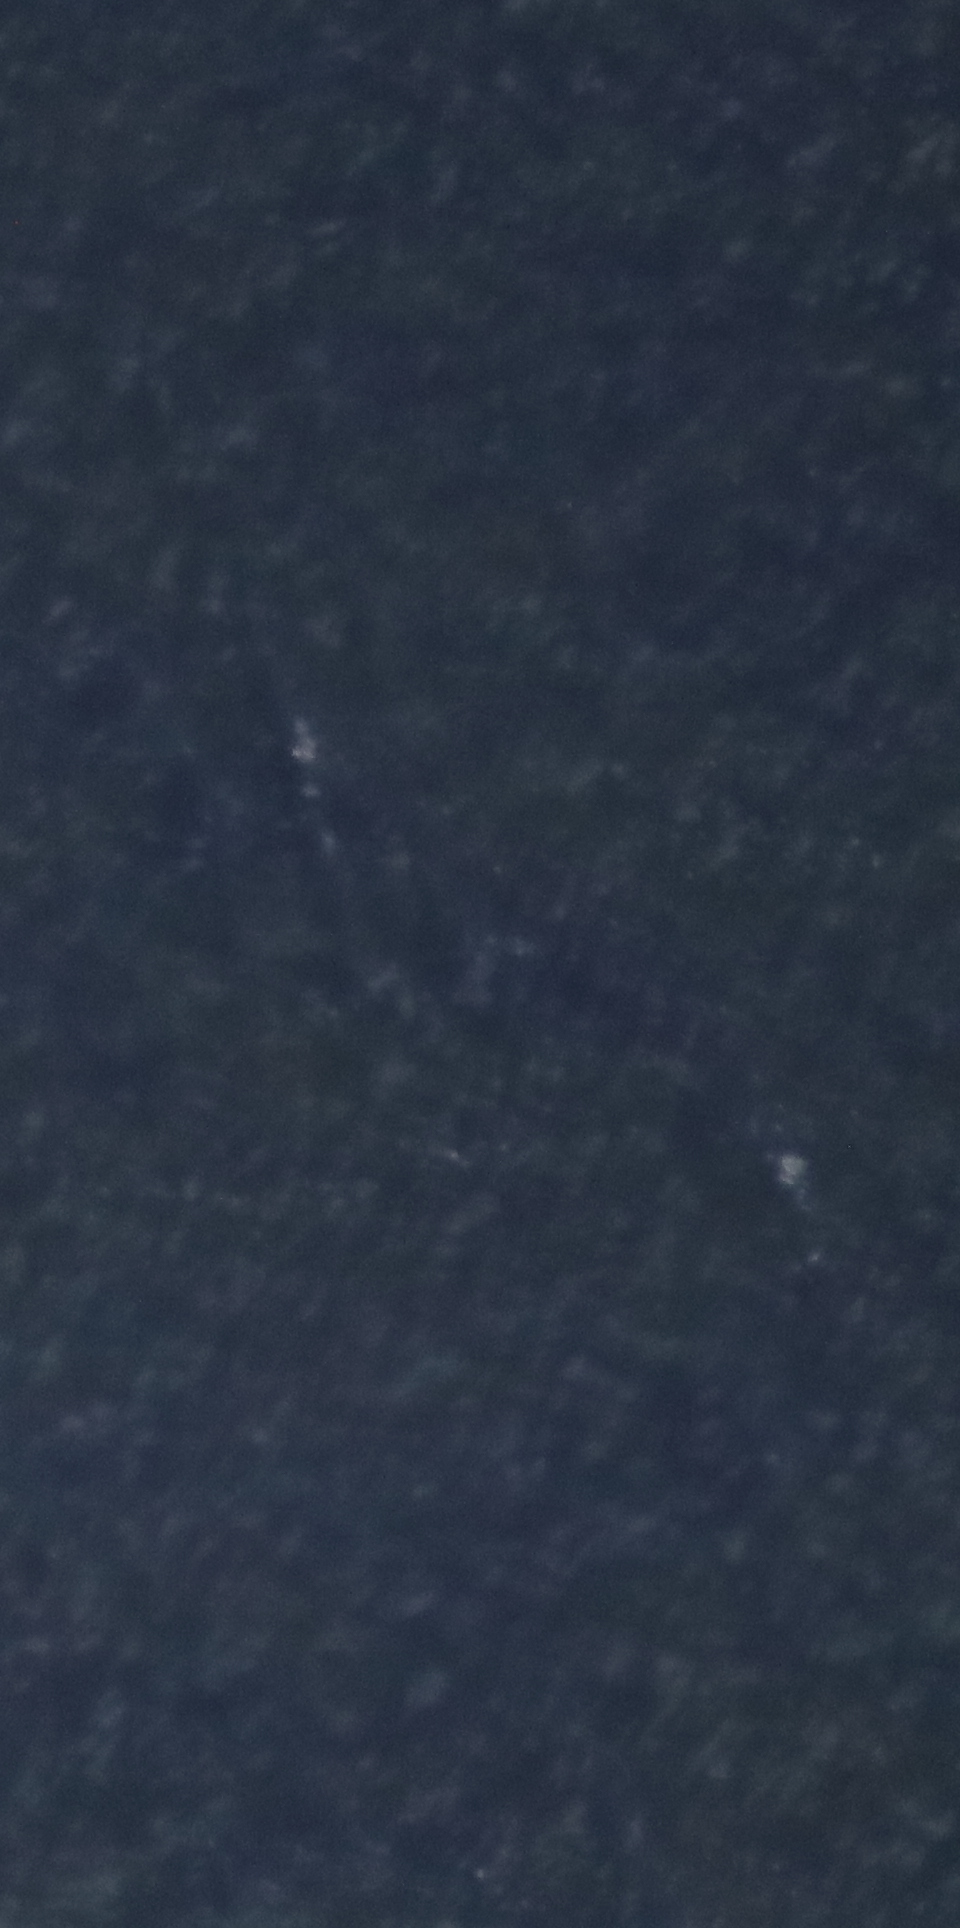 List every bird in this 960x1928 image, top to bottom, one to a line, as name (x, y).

None